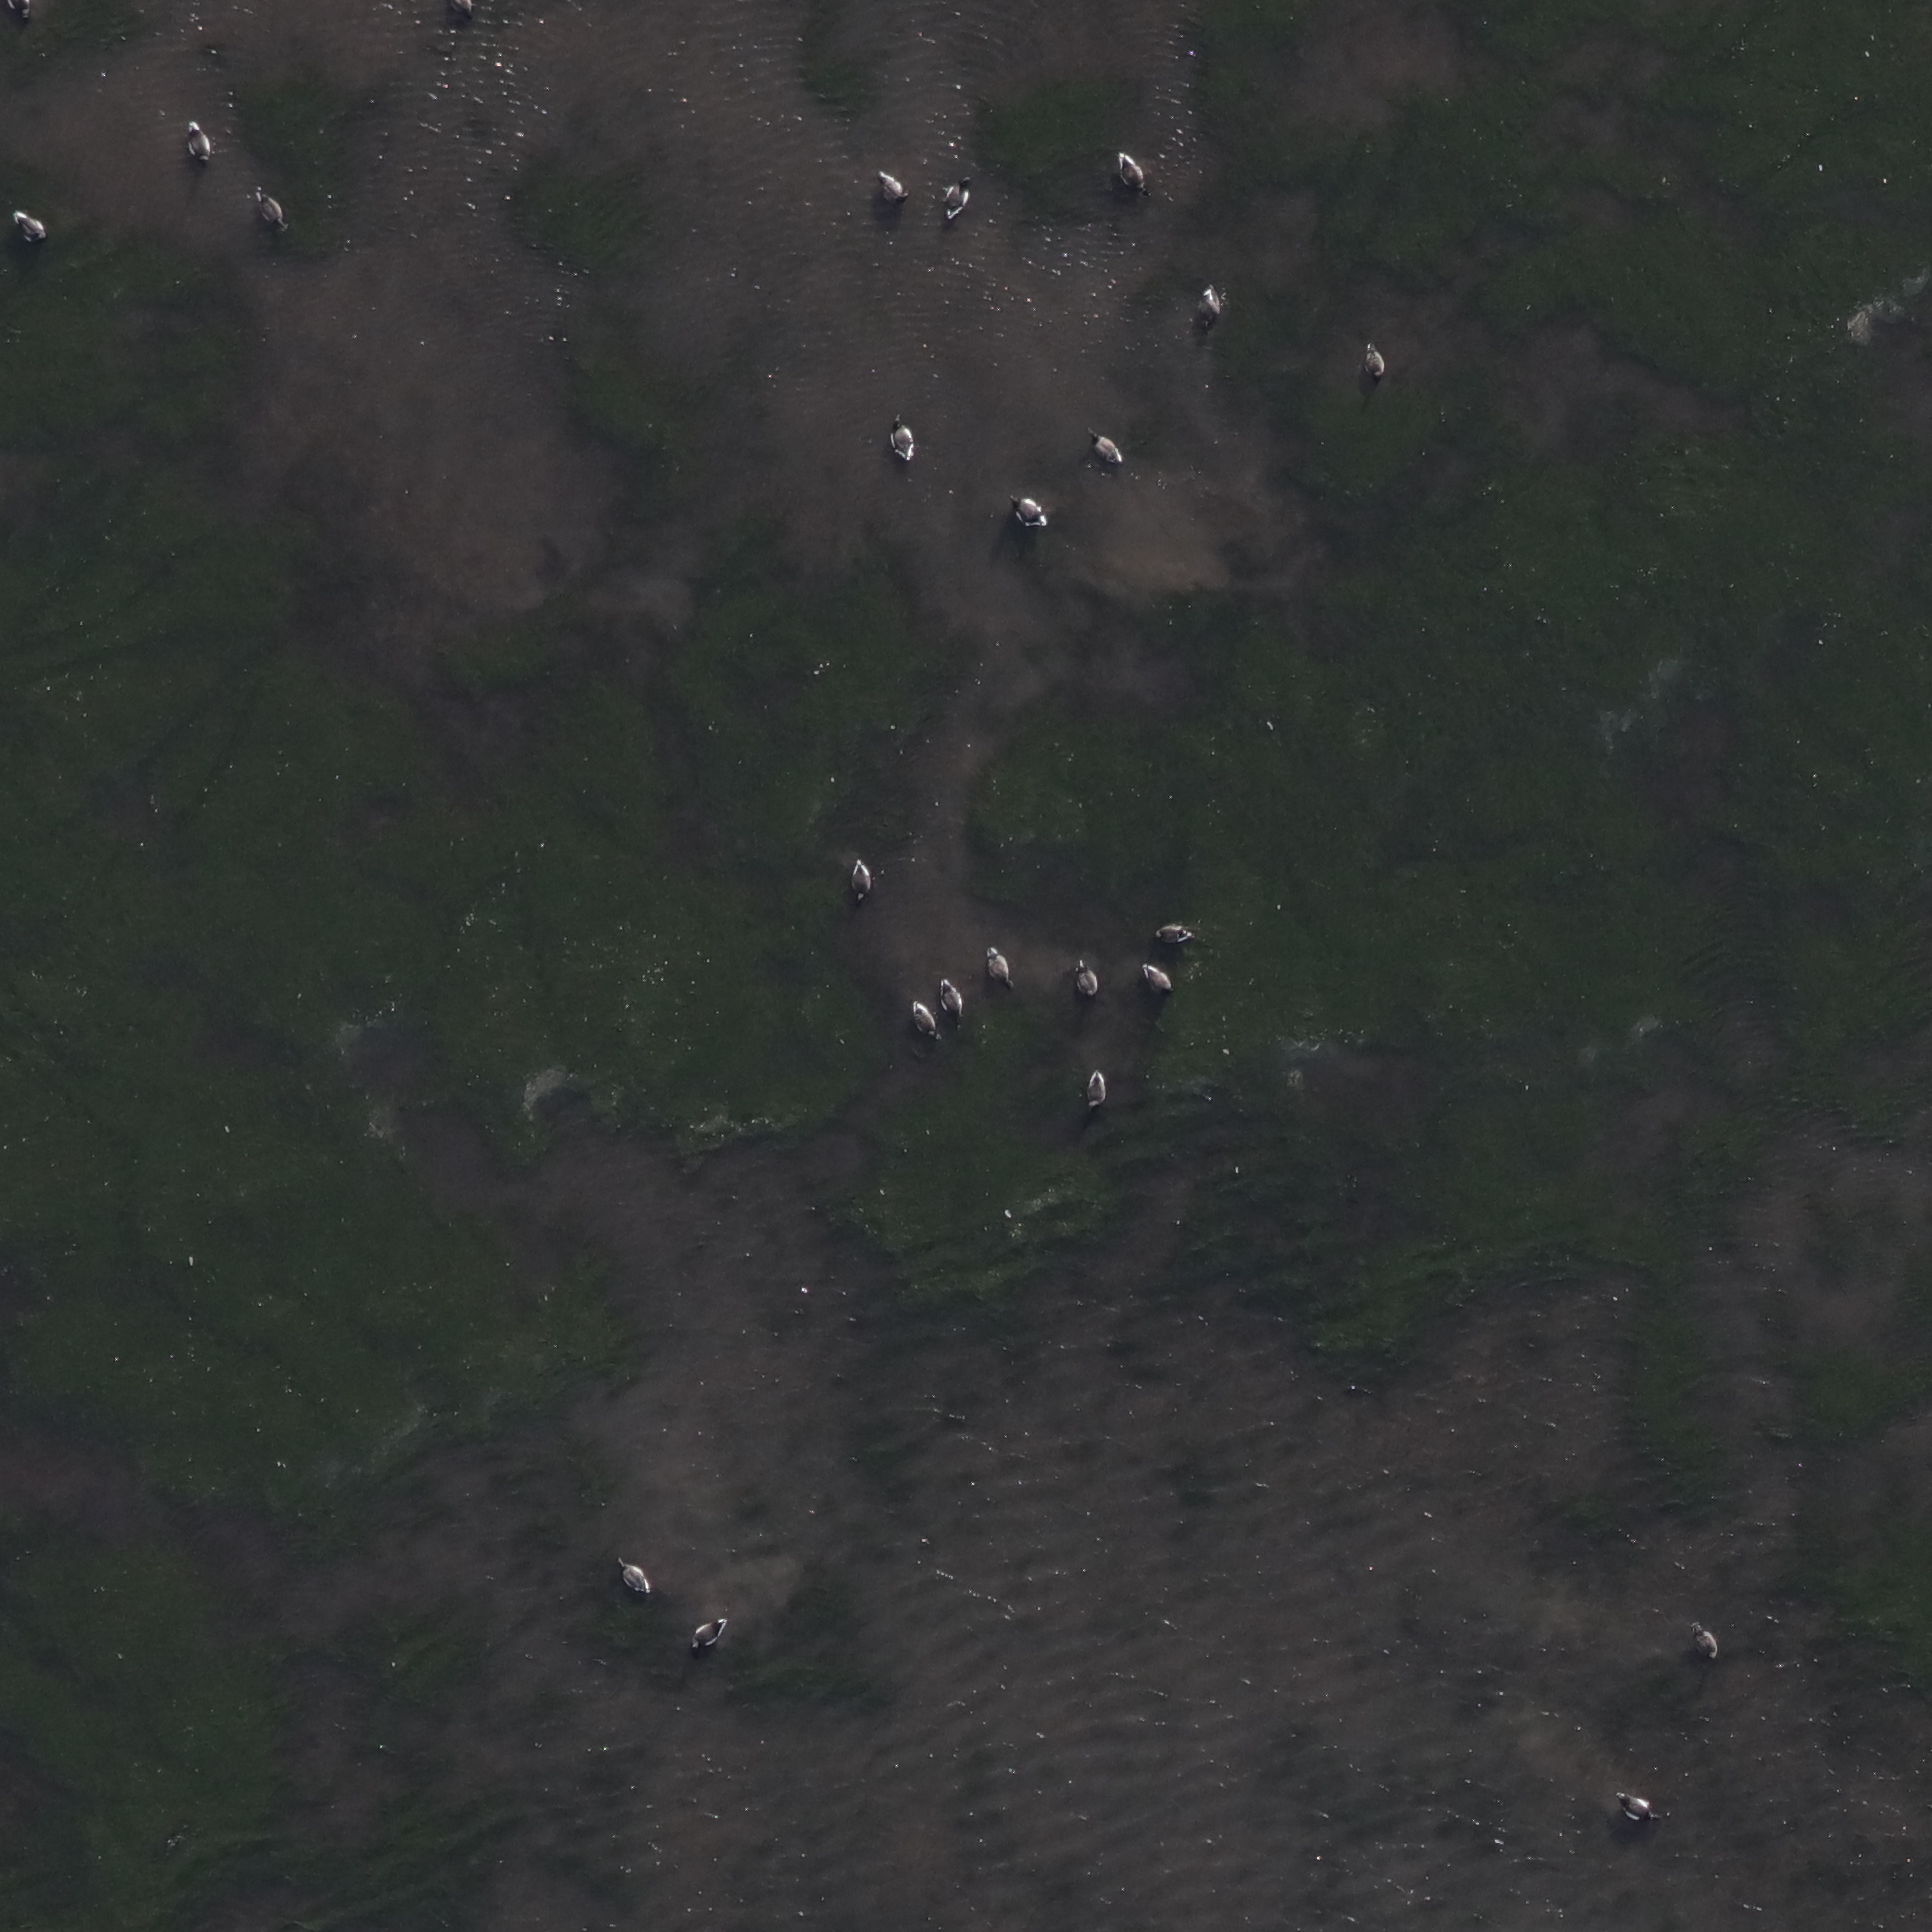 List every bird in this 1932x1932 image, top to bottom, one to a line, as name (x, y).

brant (18, 6)
brant (197, 142)
brant (1131, 173)
brant (892, 187)
brant (955, 200)
brant (270, 211)
brant (30, 229)
brant (1211, 308)
brant (1374, 364)
brant (903, 441)
brant (1108, 449)
brant (1028, 512)
brant (862, 881)
brant (1175, 933)
brant (998, 969)
brant (1086, 979)
brant (1159, 980)
brant (952, 1003)
brant (923, 1019)
brant (1095, 1091)
brant (635, 1578)
brant (709, 1633)
brant (1704, 1642)
brant (1636, 1807)